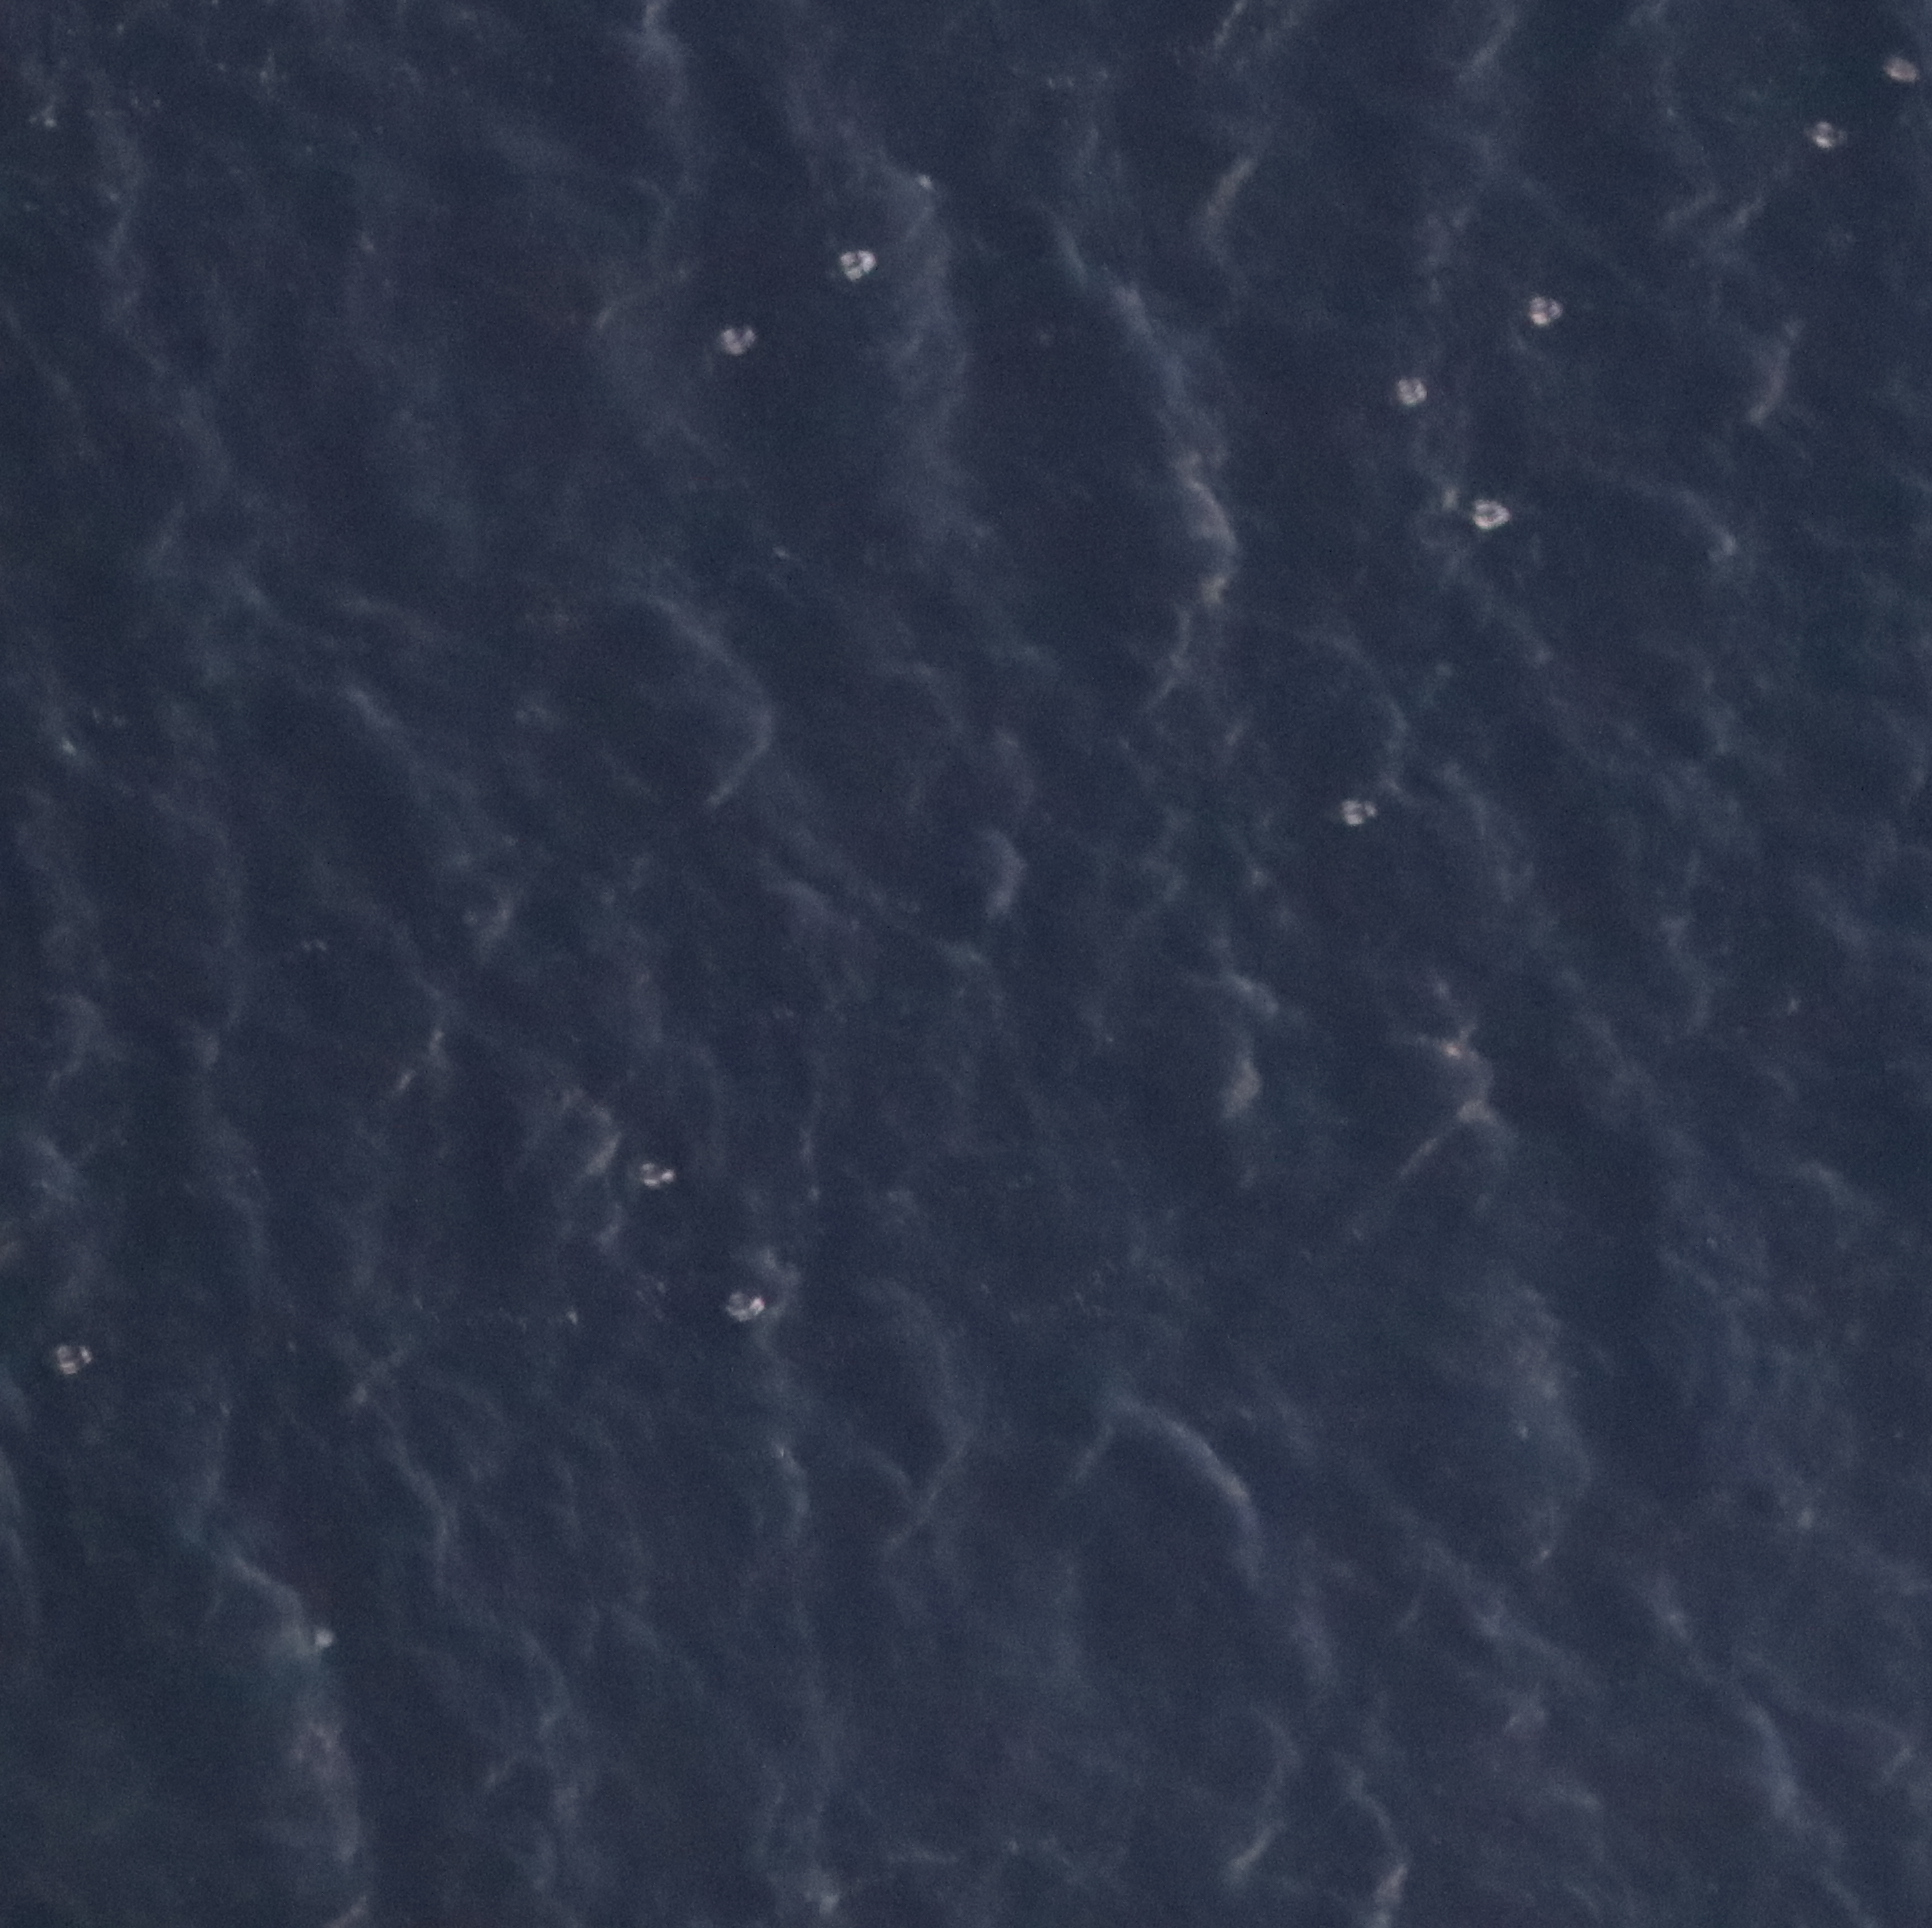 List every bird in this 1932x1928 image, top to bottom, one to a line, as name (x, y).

brant (1903, 68)
brant (1824, 133)
brant (856, 264)
brant (1548, 309)
brant (738, 338)
brant (1413, 393)
brant (1489, 514)
brant (1355, 810)
brant (656, 1175)
brant (740, 1305)
brant (70, 1358)